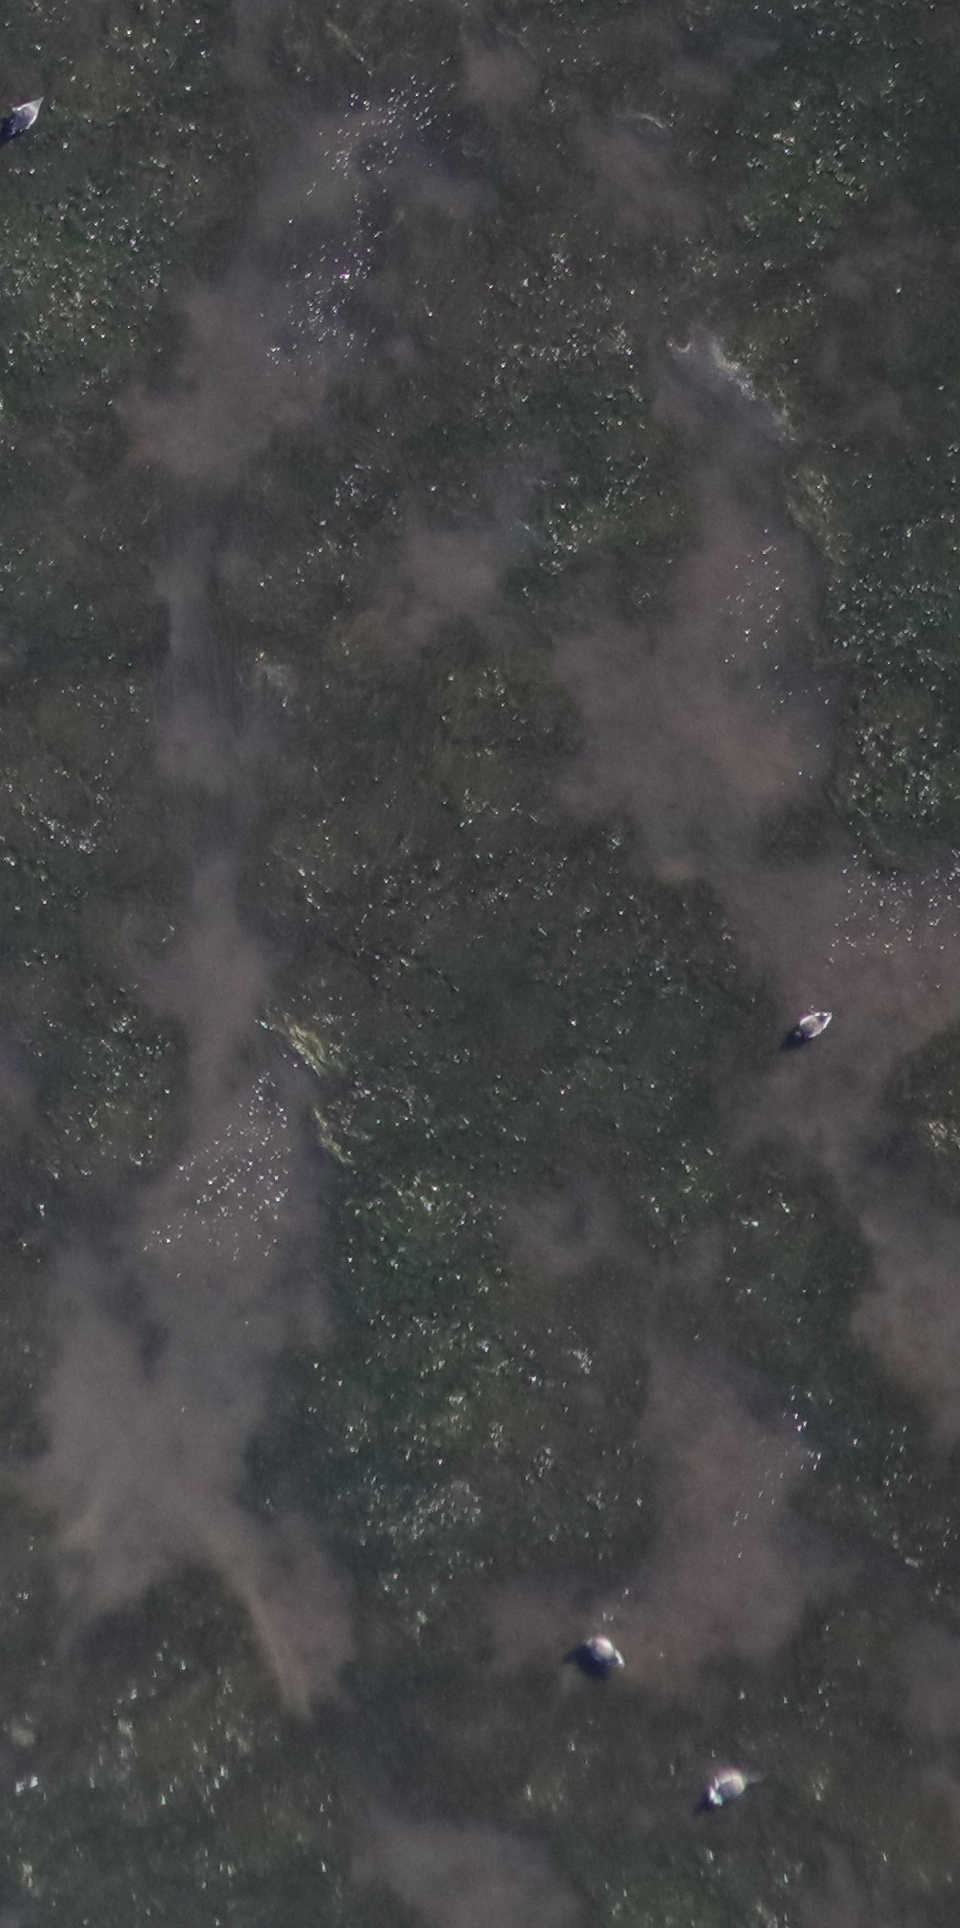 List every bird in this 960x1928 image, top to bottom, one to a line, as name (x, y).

brant (25, 119)
brant (811, 1026)
brant (601, 1650)
brant (730, 1784)